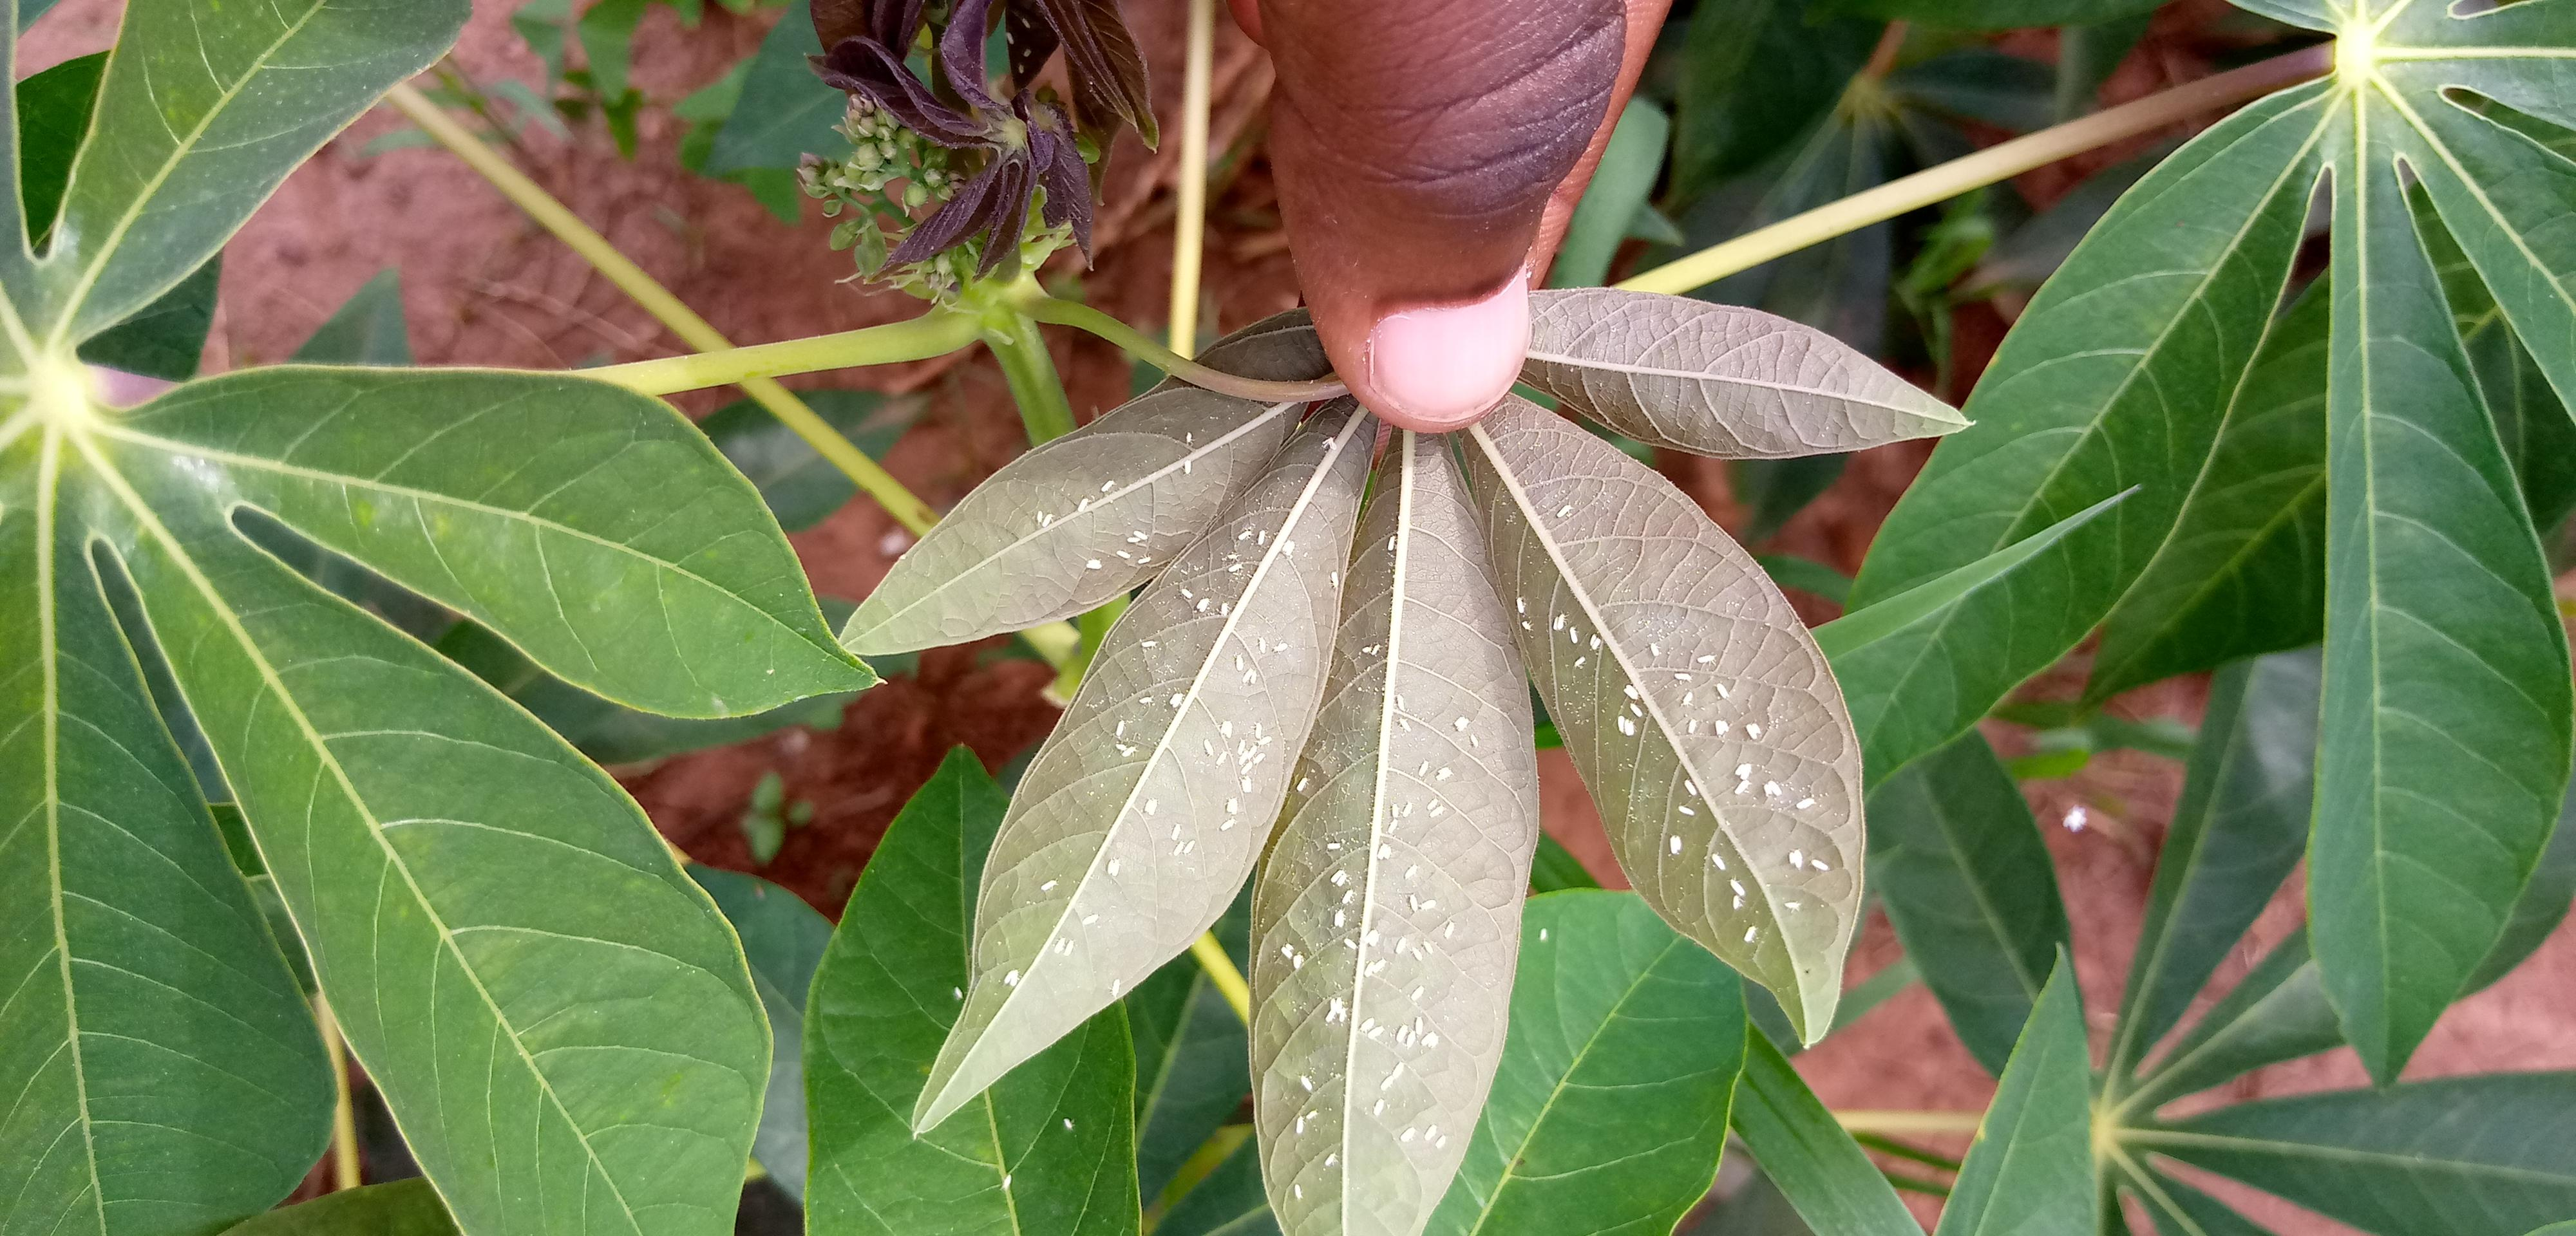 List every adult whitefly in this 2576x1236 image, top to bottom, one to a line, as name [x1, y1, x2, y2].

whitefly [1184, 429, 1195, 445]
whitefly [1320, 436, 1341, 452]
whitefly [1182, 458, 1193, 477]
whitefly [1098, 477, 1117, 494]
whitefly [1075, 497, 1090, 515]
whitefly [1555, 501, 1577, 520]
whitefly [1036, 509, 1044, 525]
whitefly [1041, 512, 1054, 529]
whitefly [1255, 527, 1267, 548]
whitefly [1236, 528, 1254, 543]
whitefly [1132, 529, 1151, 541]
whitefly [1385, 534, 1397, 554]
whitefly [1125, 536, 1141, 545]
whitefly [1282, 538, 1292, 553]
whitefly [1285, 539, 1296, 559]
whitefly [1115, 548, 1133, 560]
whitefly [1225, 551, 1240, 562]
whitefly [1135, 555, 1153, 566]
whitefly [1086, 558, 1101, 564]
whitefly [1227, 561, 1244, 574]
whitefly [1084, 563, 1104, 572]
whitefly [1329, 569, 1341, 590]
whitefly [1179, 586, 1193, 601]
whitefly [1515, 595, 1529, 615]
whitefly [1195, 597, 1211, 613]
whitefly [1218, 600, 1231, 618]
whitefly [1557, 612, 1566, 632]
whitefly [1552, 615, 1559, 633]
whitefly [1519, 619, 1533, 633]
whitefly [1567, 623, 1582, 644]
whitefly [1589, 632, 1598, 647]
whitefly [1256, 633, 1269, 656]
whitefly [1591, 637, 1602, 652]
whitefly [1139, 639, 1159, 650]
whitefly [1649, 640, 1662, 659]
whitefly [1273, 641, 1291, 655]
whitefly [1370, 643, 1381, 658]
whitefly [1361, 645, 1372, 655]
whitefly [1232, 651, 1245, 673]
whitefly [1694, 652, 1719, 666]
whitefly [1572, 654, 1590, 671]
whitefly [1240, 668, 1254, 686]
whitefly [1249, 669, 1259, 686]
whitefly [1671, 670, 1693, 684]
whitefly [1714, 680, 1730, 700]
whitefly [1625, 684, 1640, 695]
whitefly [1622, 688, 1638, 702]
whitefly [1680, 690, 1696, 707]
whitefly [1168, 692, 1179, 706]
whitefly [1172, 692, 1184, 711]
whitefly [1396, 693, 1408, 713]
whitefly [1135, 695, 1156, 707]
whitefly [1628, 701, 1645, 718]
whitefly [1617, 713, 1625, 735]
whitefly [1454, 716, 1466, 727]
whitefly [1113, 716, 1129, 737]
whitefly [1397, 716, 1414, 735]
whitefly [1686, 716, 1698, 736]
whitefly [1624, 717, 1631, 736]
whitefly [1714, 718, 1722, 738]
whitefly [1457, 718, 1470, 733]
whitefly [1629, 719, 1636, 738]
whitefly [1220, 720, 1227, 736]
whitefly [1227, 720, 1234, 740]
whitefly [1723, 720, 1732, 735]
whitefly [1253, 720, 1264, 740]
whitefly [1751, 722, 1763, 736]
whitefly [1745, 723, 1758, 741]
whitefly [1468, 732, 1482, 749]
whitefly [1257, 735, 1274, 747]
whitefly [1236, 736, 1248, 756]
whitefly [1202, 737, 1217, 757]
whitefly [1113, 742, 1127, 751]
whitefly [1249, 744, 1259, 759]
whitefly [1121, 744, 1138, 760]
whitefly [1215, 749, 1229, 769]
whitefly [1238, 749, 1249, 767]
whitefly [1253, 752, 1267, 767]
whitefly [1417, 758, 1431, 779]
whitefly [1239, 760, 1254, 778]
whitefly [1734, 762, 1745, 778]
whitefly [1740, 762, 1752, 780]
whitefly [1437, 766, 1451, 774]
whitefly [1434, 771, 1453, 783]
whitefly [1244, 775, 1253, 795]
whitefly [1294, 775, 1310, 794]
whitefly [1682, 777, 1700, 798]
whitefly [1239, 778, 1247, 795]
whitefly [1733, 778, 1751, 798]
whitefly [1768, 780, 1784, 798]
whitefly [1762, 782, 1772, 798]
whitefly [1149, 796, 1159, 818]
whitefly [1226, 796, 1232, 813]
whitefly [1232, 796, 1239, 818]
whitefly [1795, 796, 1817, 811]
whitefly [1426, 797, 1441, 812]
whitefly [1143, 798, 1153, 813]
whitefly [1401, 800, 1414, 819]
whitefly [1390, 802, 1400, 818]
whitefly [1676, 803, 1698, 819]
whitefly [1429, 804, 1447, 820]
whitefly [1218, 817, 1237, 833]
whitefly [1385, 817, 1400, 835]
whitefly [1169, 823, 1184, 842]
whitefly [1669, 834, 1676, 856]
whitefly [1675, 835, 1683, 851]
whitefly [1182, 839, 1197, 856]
whitefly [1171, 839, 1186, 858]
whitefly [1325, 841, 1342, 851]
whitefly [1376, 843, 1388, 861]
whitefly [1384, 845, 1393, 861]
whitefly [1794, 848, 1805, 872]
whitefly [1788, 850, 1794, 865]
whitefly [1710, 852, 1728, 872]
whitefly [1810, 857, 1830, 872]
whitefly [1112, 858, 1121, 878]
whitefly [1106, 859, 1114, 876]
whitefly [1403, 863, 1419, 881]
whitefly [1329, 868, 1345, 884]
whitefly [1336, 873, 1348, 889]
whitefly [1727, 877, 1747, 896]
whitefly [1038, 877, 1061, 894]
whitefly [1340, 886, 1356, 905]
whitefly [1408, 892, 1419, 913]
whitefly [1731, 893, 1742, 913]
whitefly [1421, 897, 1439, 912]
whitefly [1781, 899, 1802, 913]
whitefly [1338, 907, 1347, 930]
whitefly [1080, 910, 1102, 926]
whitefly [1334, 910, 1339, 928]
whitefly [1441, 917, 1455, 942]
whitefly [1742, 923, 1758, 945]
whitefly [1537, 925, 1551, 945]
whitefly [1365, 928, 1377, 945]
whitefly [1370, 933, 1381, 948]
whitefly [1052, 935, 1067, 954]
whitefly [1393, 935, 1408, 955]
whitefly [1342, 936, 1359, 951]
whitefly [1422, 939, 1436, 957]
whitefly [1063, 939, 1075, 958]
whitefly [1283, 942, 1294, 951]
whitefly [1279, 946, 1293, 960]
whitefly [1410, 946, 1425, 964]
whitefly [1292, 953, 1303, 971]
whitefly [1374, 957, 1387, 973]
whitefly [1363, 960, 1376, 980]
whitefly [1009, 968, 1019, 988]
whitefly [1002, 969, 1014, 985]
whitefly [1109, 976, 1121, 1000]
whitefly [1409, 983, 1425, 1004]
whitefly [952, 984, 965, 1002]
whitefly [1329, 996, 1336, 1011]
whitefly [1336, 996, 1343, 1014]
whitefly [1339, 1006, 1347, 1024]
whitefly [1324, 1010, 1336, 1022]
whitefly [1414, 1015, 1425, 1036]
whitefly [1358, 1015, 1376, 1034]
whitefly [1394, 1022, 1410, 1044]
whitefly [1367, 1024, 1386, 1040]
whitefly [1405, 1030, 1417, 1051]
whitefly [1421, 1031, 1437, 1047]
whitefly [1428, 1036, 1441, 1051]
whitefly [1392, 1059, 1405, 1079]
whitefly [1299, 1072, 1315, 1092]
whitefly [1379, 1074, 1394, 1091]
whitefly [1370, 1096, 1385, 1118]
whitefly [1305, 1109, 1320, 1121]
whitefly [1294, 1114, 1306, 1136]
whitefly [1061, 1116, 1078, 1131]
whitefly [1423, 1122, 1439, 1143]
whitefly [1398, 1124, 1419, 1143]
whitefly [1434, 1132, 1448, 1151]
whitefly [1321, 1150, 1339, 1169]
whitefly [999, 1172, 1014, 1194]
whitefly [1293, 1181, 1306, 1201]